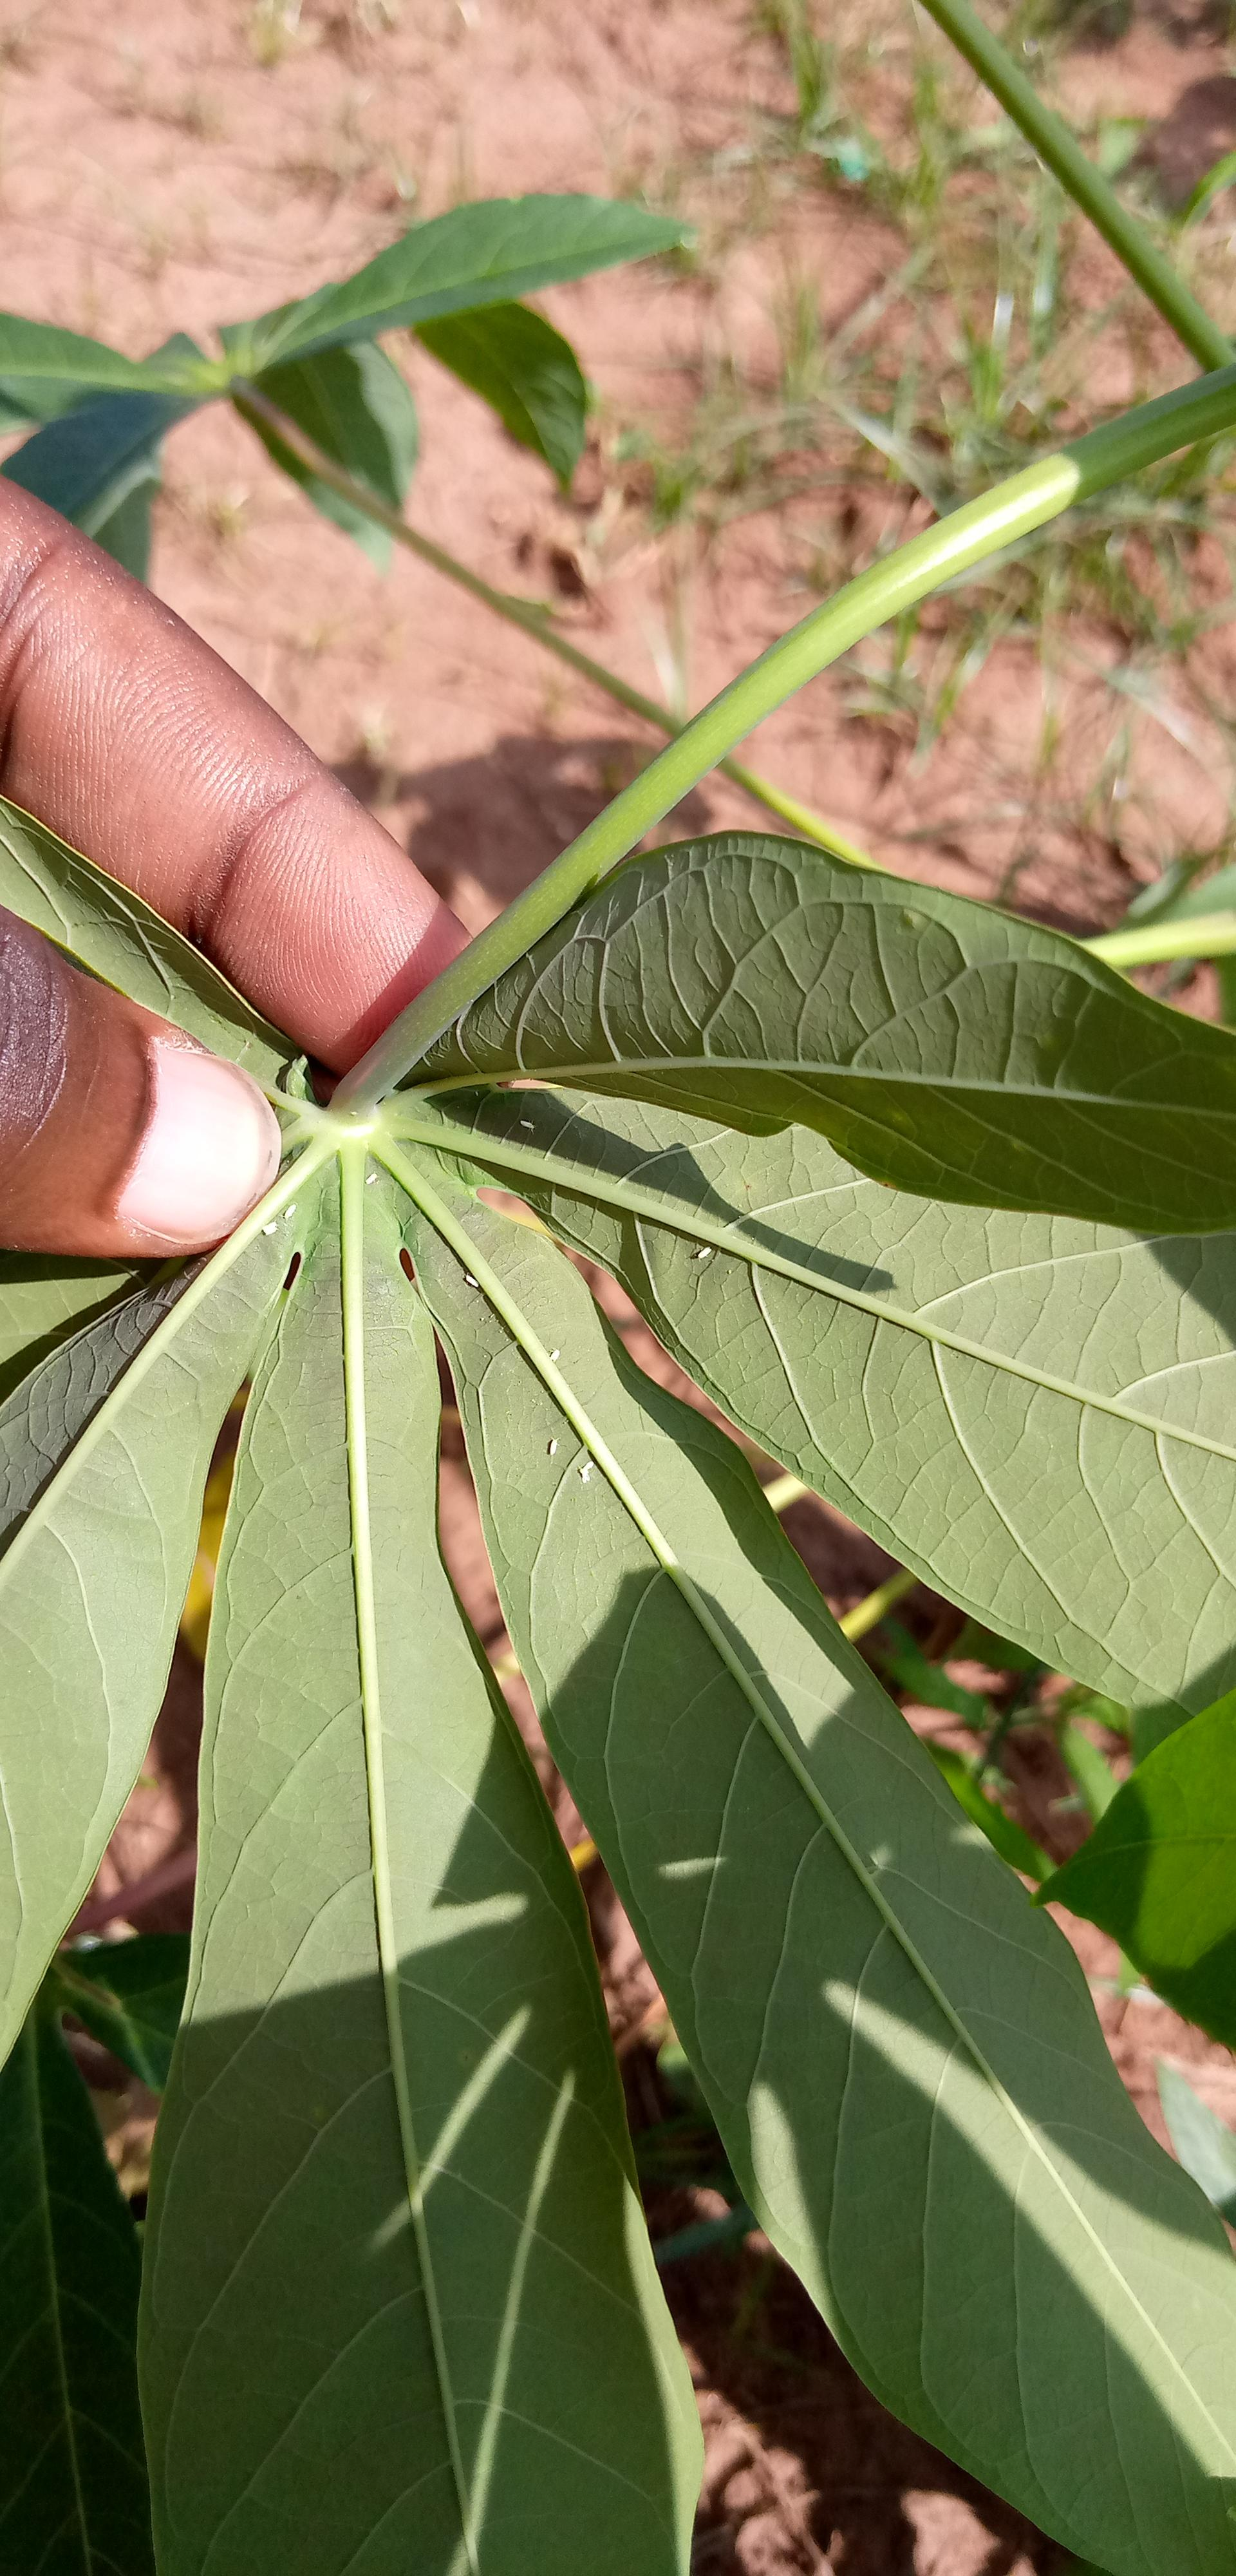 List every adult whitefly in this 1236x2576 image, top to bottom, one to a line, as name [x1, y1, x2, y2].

whitefly [513, 1116, 537, 1134]
whitefly [364, 1168, 382, 1193]
whitefly [279, 1193, 301, 1222]
whitefly [256, 1217, 284, 1249]
whitefly [694, 1239, 715, 1273]
whitefly [457, 1269, 487, 1296]
whitefly [545, 1340, 563, 1370]
whitefly [543, 1435, 562, 1459]
whitefly [576, 1459, 606, 1491]